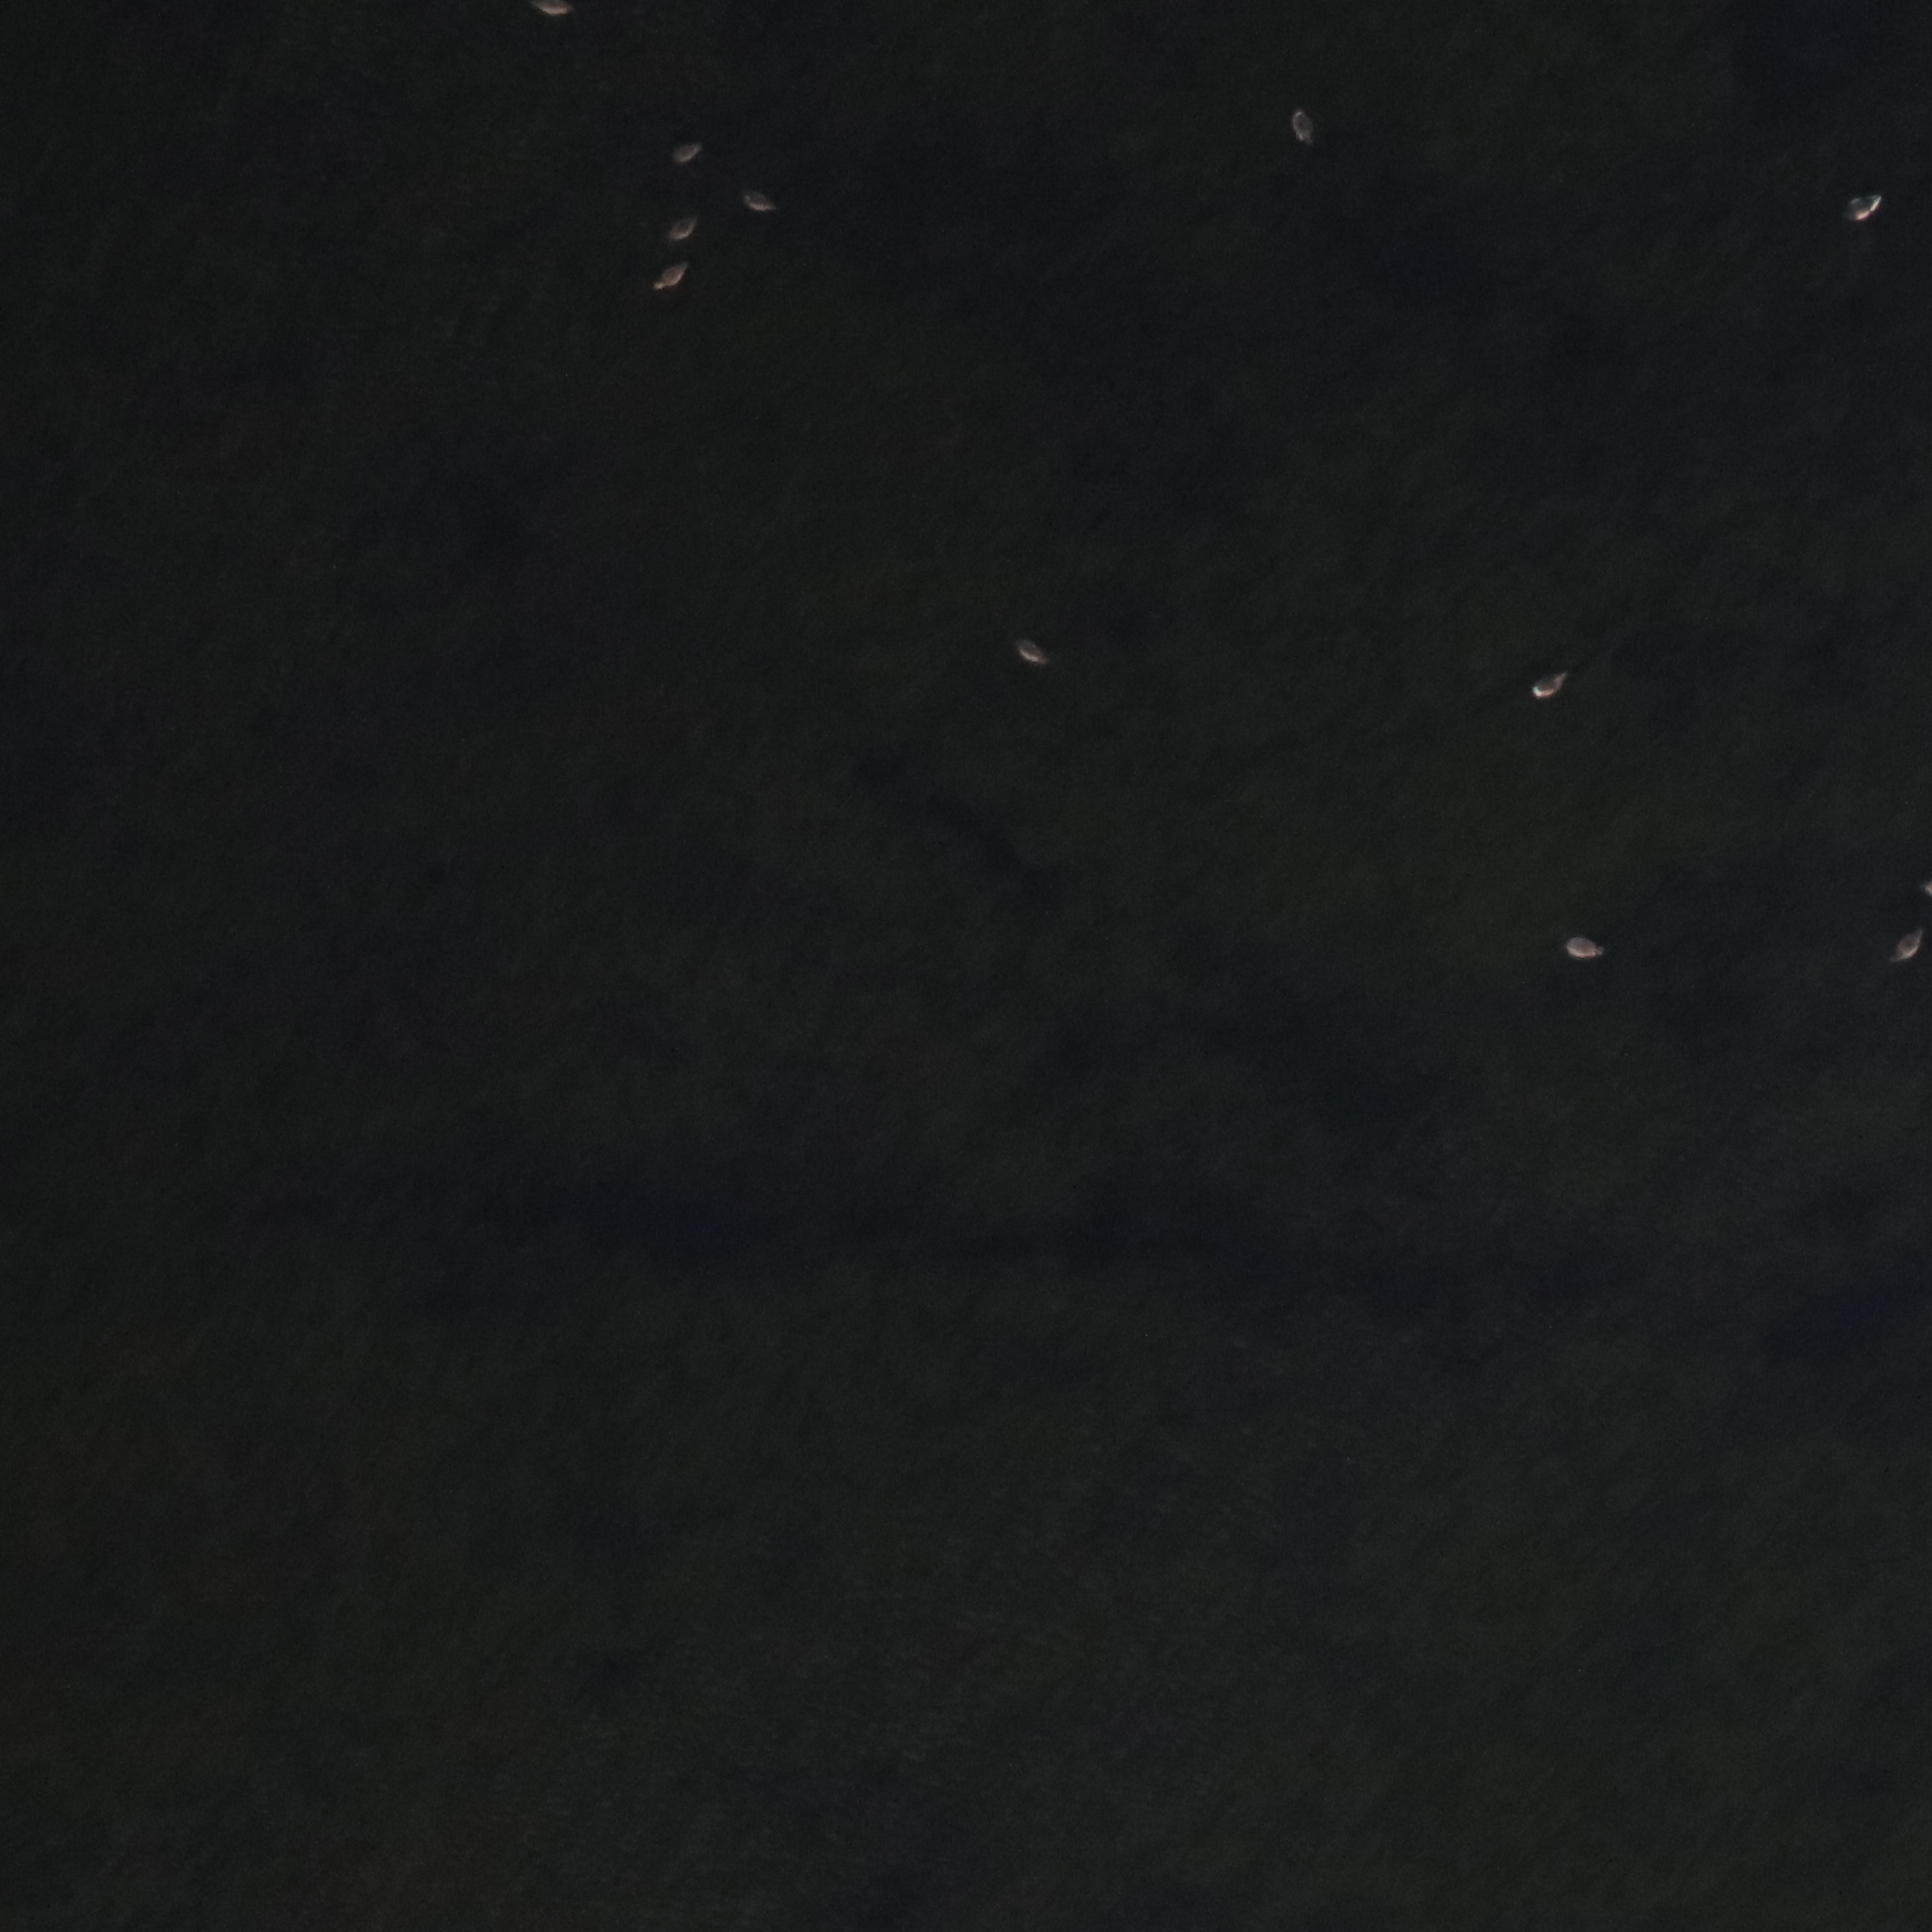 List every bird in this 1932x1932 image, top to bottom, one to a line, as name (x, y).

other bird (1296, 123)
other bird (687, 152)
other bird (759, 203)
brant (1863, 205)
other bird (679, 227)
other bird (672, 284)
other bird (1545, 686)
other bird (1578, 949)
other bird (1910, 950)